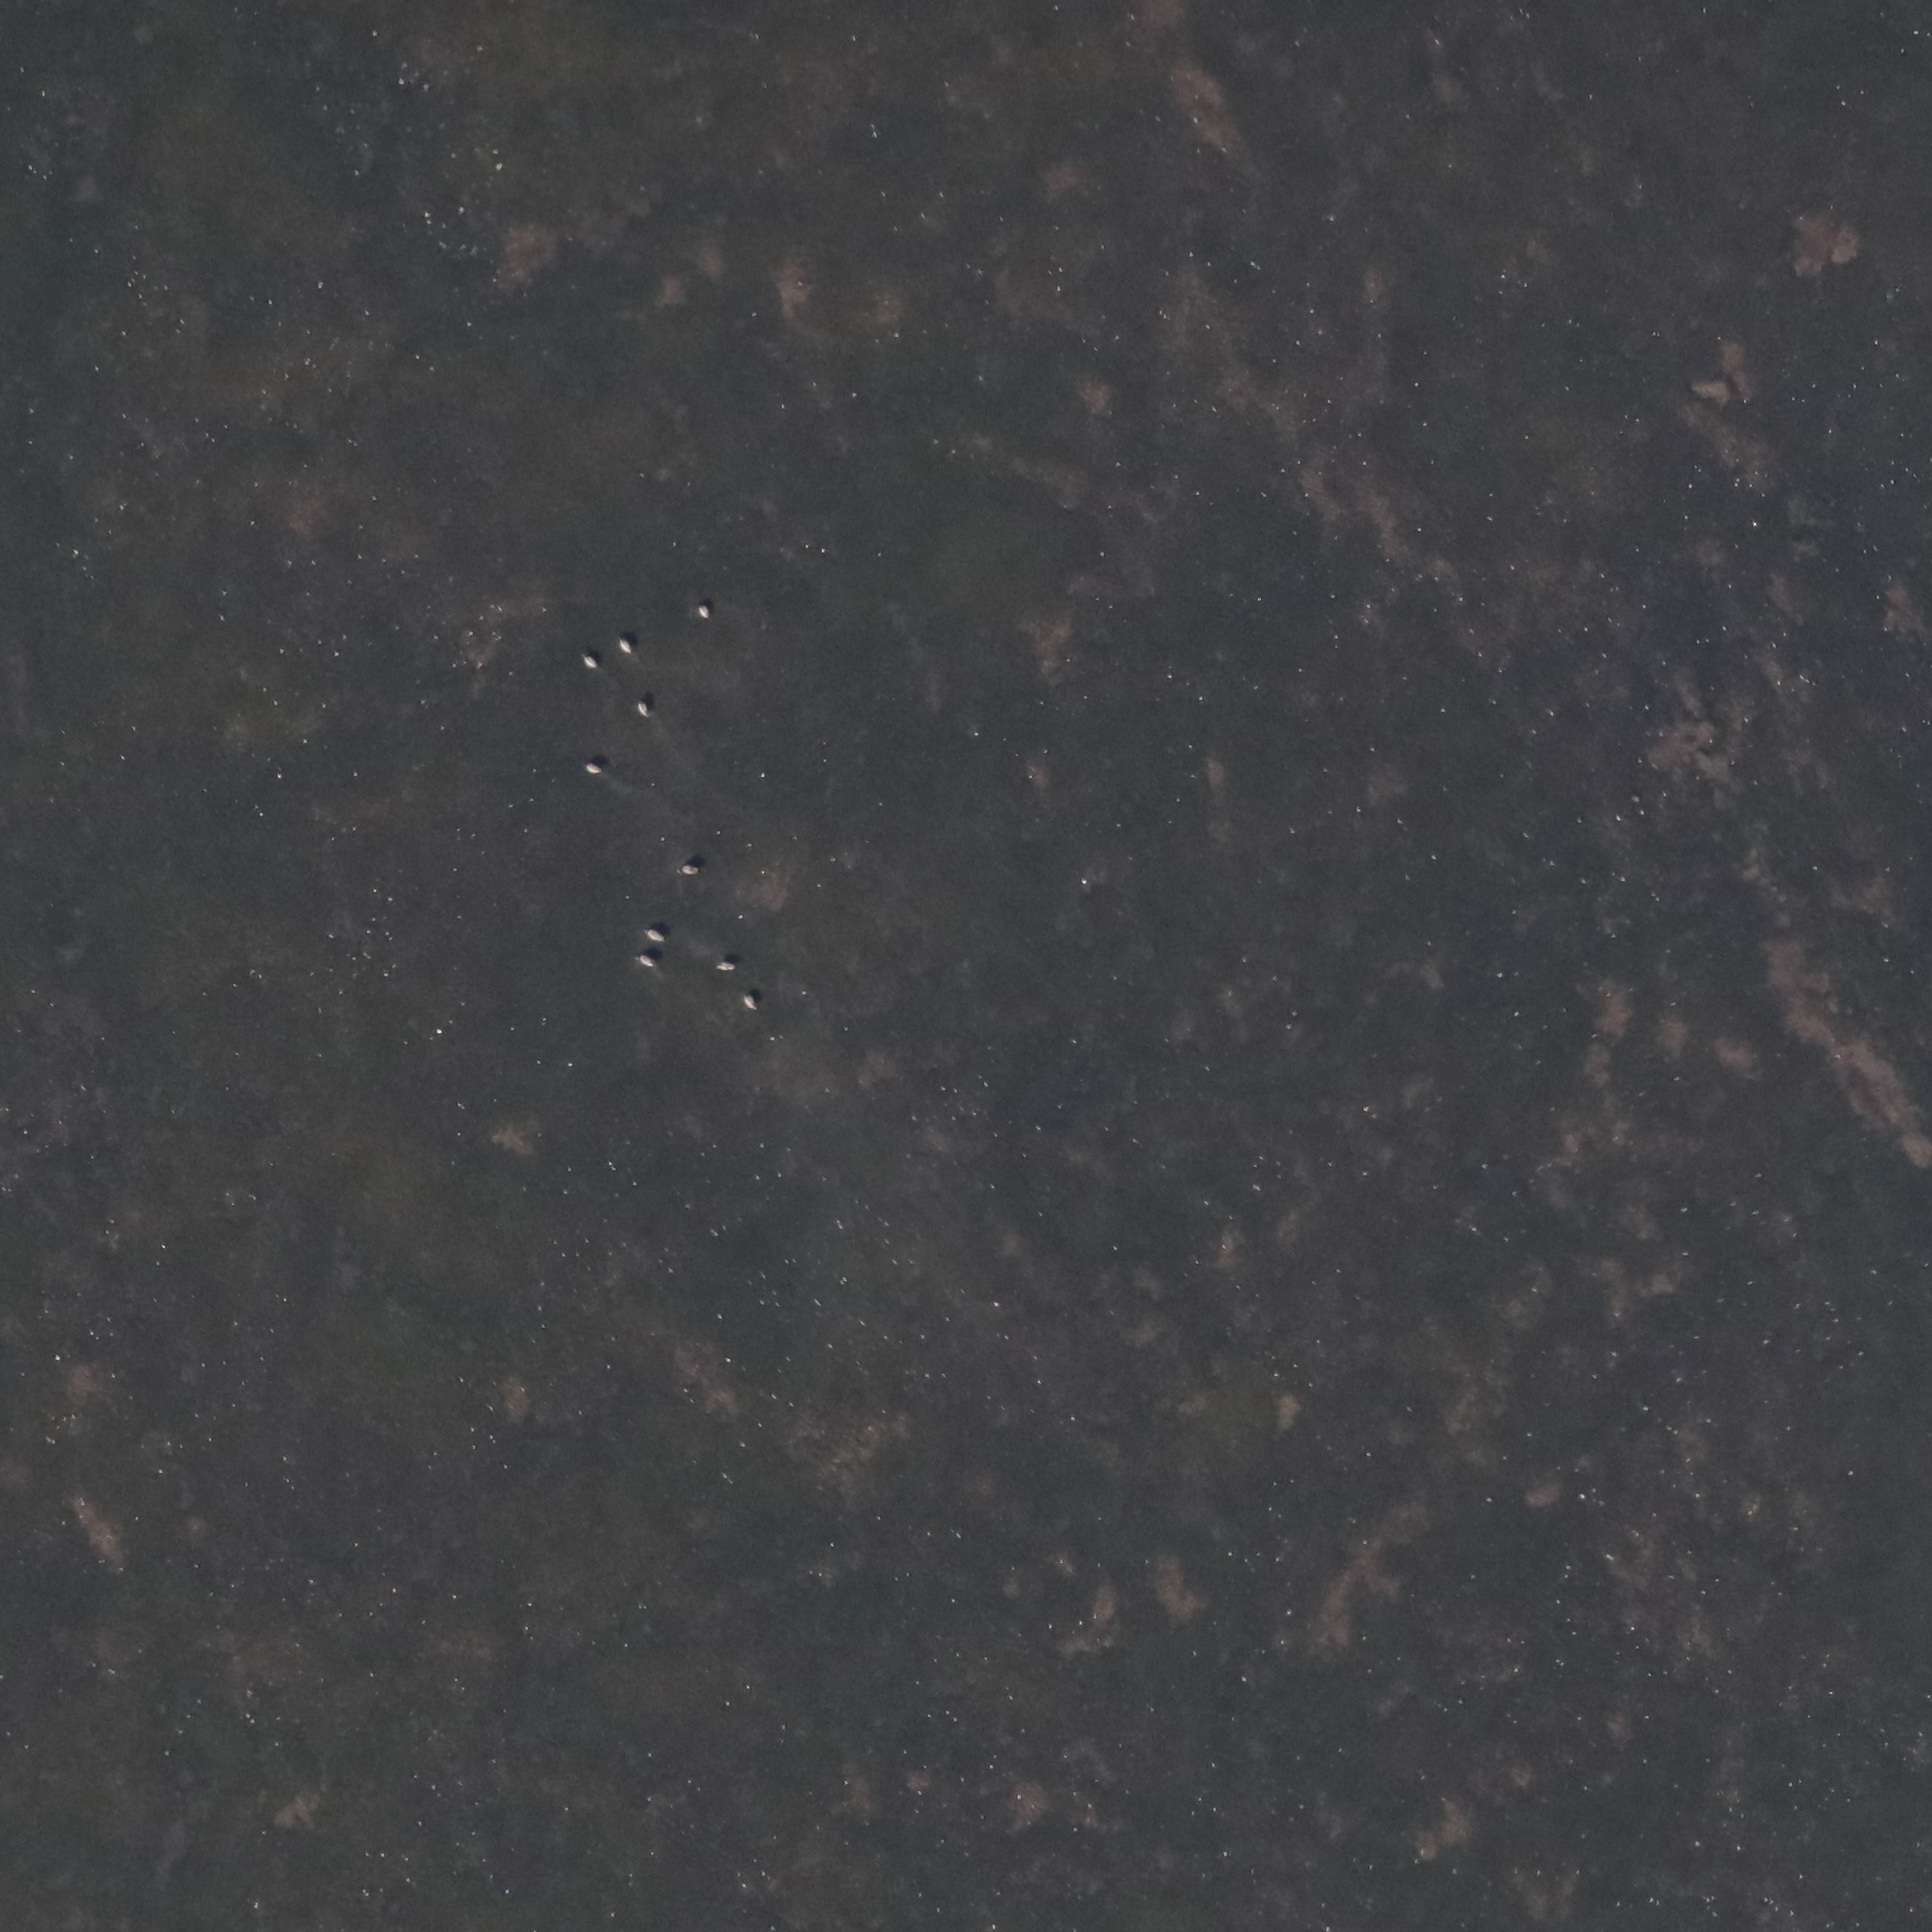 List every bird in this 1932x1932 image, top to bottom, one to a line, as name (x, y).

Canada goose (703, 610)
Canada goose (620, 646)
Canada goose (595, 663)
Canada goose (644, 708)
Canada goose (597, 775)
Canada goose (690, 866)
Canada goose (659, 931)
Canada goose (649, 956)
Canada goose (720, 963)
Canada goose (746, 1007)